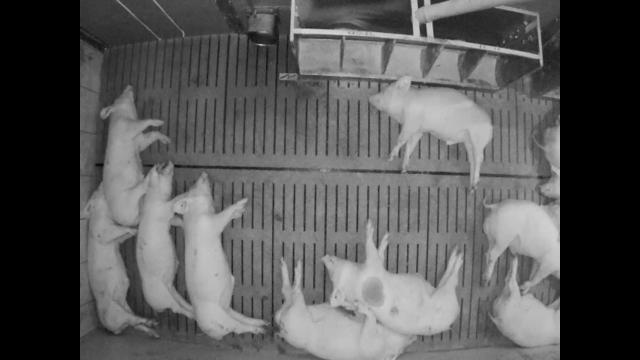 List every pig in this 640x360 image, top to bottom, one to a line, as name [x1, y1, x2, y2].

pig [365, 76, 493, 193]
pig [99, 84, 171, 228]
pig [529, 118, 561, 168]
pig [135, 162, 196, 321]
pig [537, 162, 561, 200]
pig [172, 169, 271, 343]
pig [83, 181, 162, 340]
pig [479, 192, 560, 297]
pig [538, 198, 559, 230]
pig [320, 219, 466, 338]
pig [486, 253, 560, 348]
pig [274, 258, 418, 359]